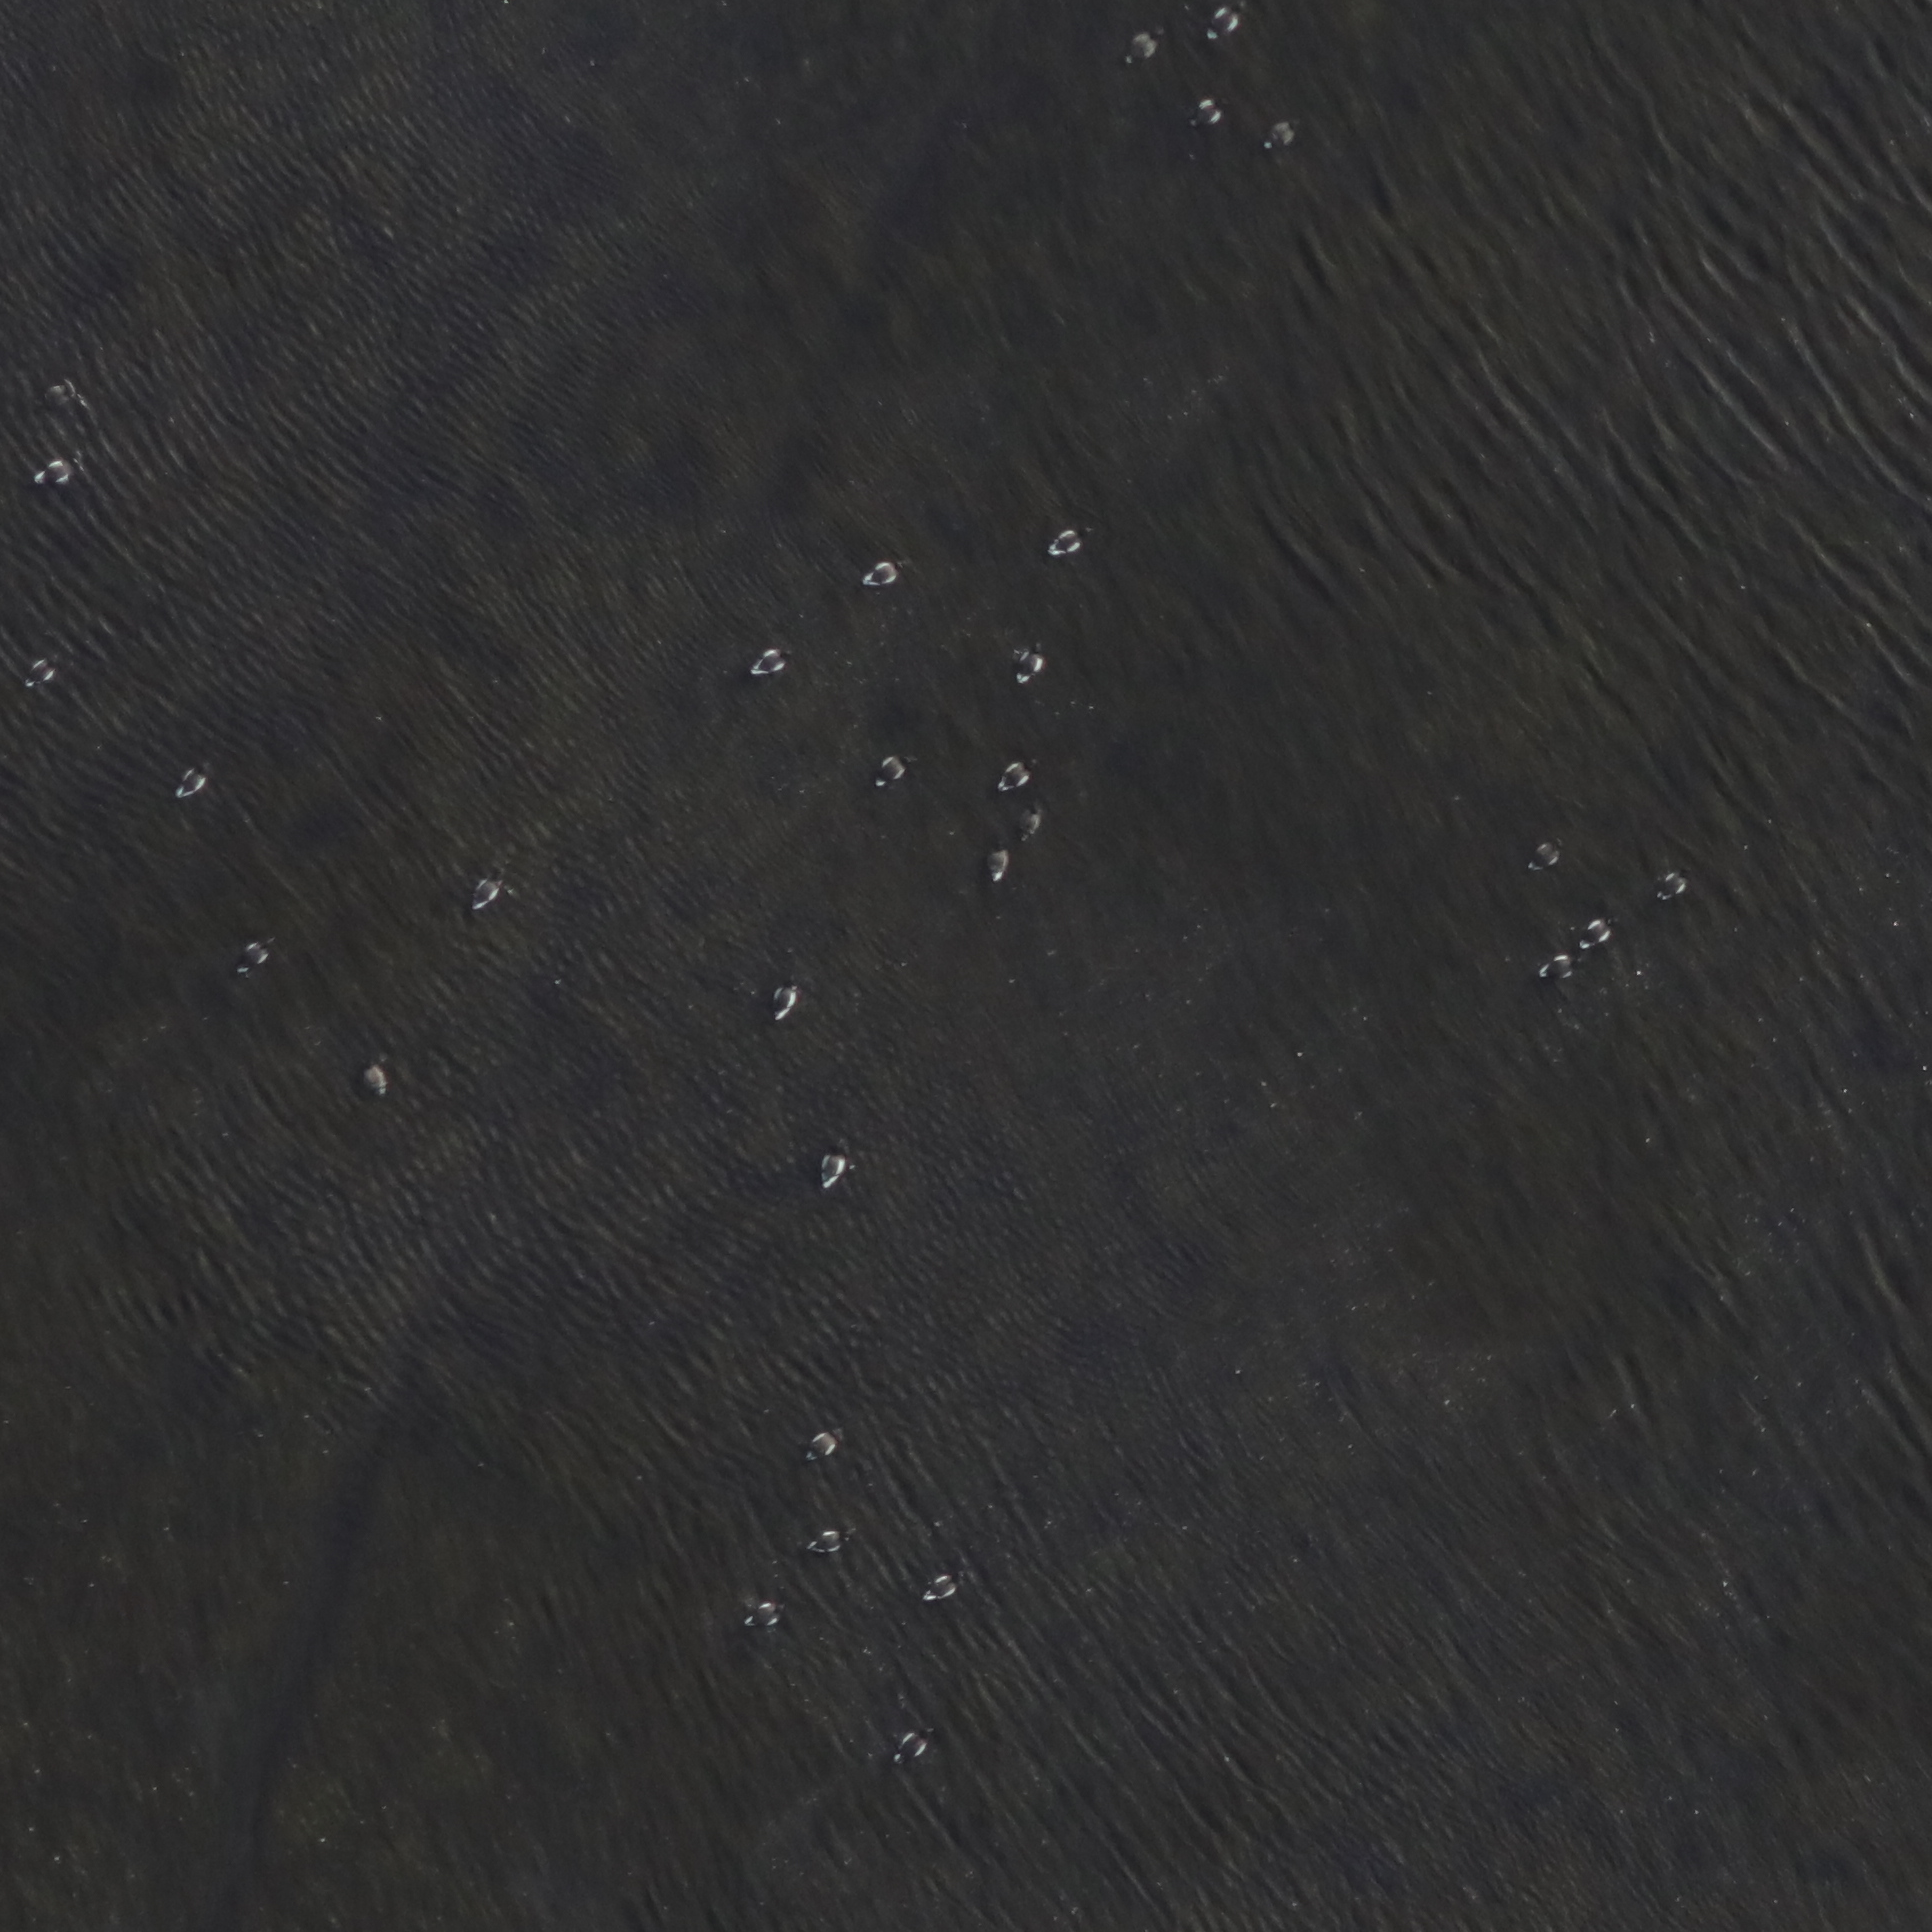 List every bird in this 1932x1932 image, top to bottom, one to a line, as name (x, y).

brant (1225, 23)
brant (1141, 44)
brant (1208, 112)
brant (1278, 135)
brant (60, 394)
brant (56, 472)
brant (1067, 542)
brant (884, 573)
brant (771, 662)
brant (1029, 664)
brant (40, 672)
brant (892, 770)
brant (1016, 775)
brant (192, 781)
brant (1033, 823)
brant (1546, 855)
brant (997, 864)
brant (1672, 884)
brant (485, 890)
brant (1600, 933)
brant (257, 956)
brant (1560, 966)
brant (784, 999)
brant (375, 1076)
brant (833, 1168)
brant (824, 1446)
brant (829, 1542)
brant (943, 1586)
brant (764, 1614)
brant (912, 1745)